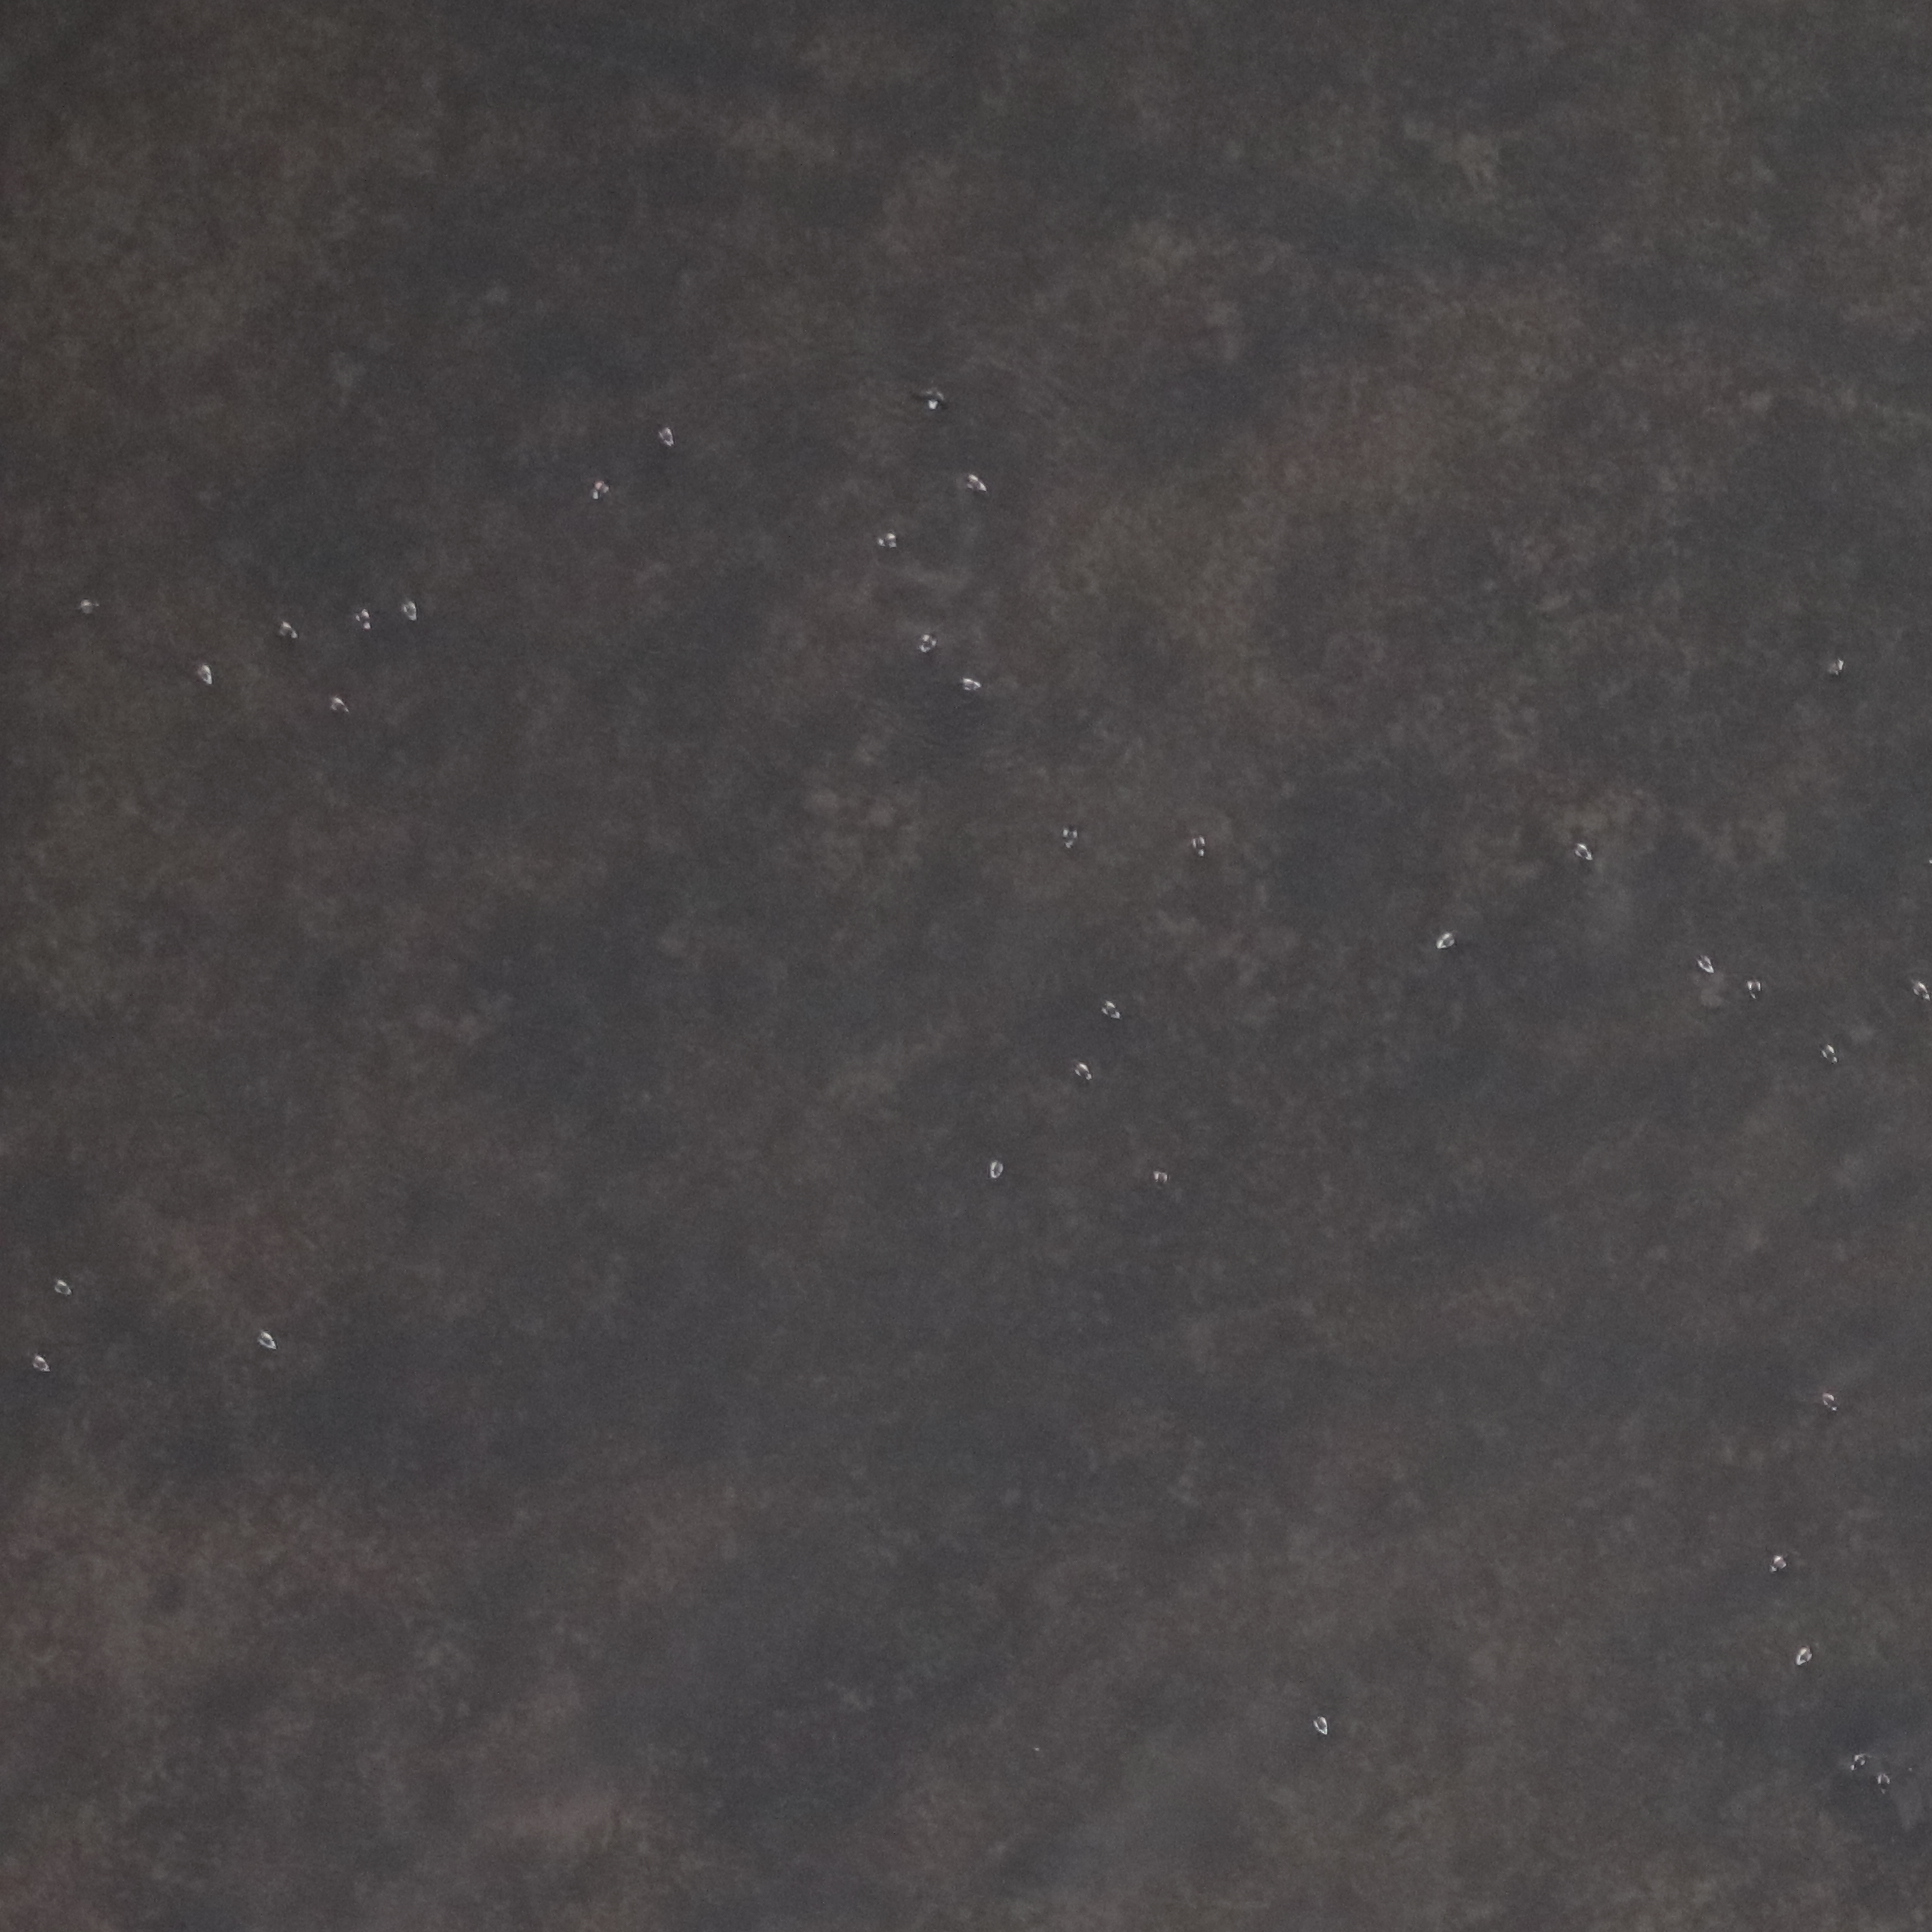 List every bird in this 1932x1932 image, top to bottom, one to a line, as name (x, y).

brant (938, 398)
brant (669, 435)
brant (974, 484)
brant (596, 488)
brant (884, 539)
brant (88, 606)
brant (407, 611)
brant (362, 625)
brant (286, 628)
brant (925, 637)
brant (1836, 667)
brant (200, 672)
brant (969, 686)
brant (336, 706)
brant (1067, 838)
brant (1200, 843)
brant (1582, 849)
brant (1450, 939)
brant (1702, 961)
brant (1754, 986)
brant (1921, 994)
brant (1109, 1008)
brant (1829, 1056)
brant (1084, 1071)
brant (997, 1166)
brant (1159, 1179)
brant (63, 1291)
brant (265, 1342)
brant (39, 1363)
brant (1827, 1399)
brant (1784, 1562)
brant (1802, 1654)
brant (1320, 1725)
brant (1866, 1761)
brant (1893, 1785)